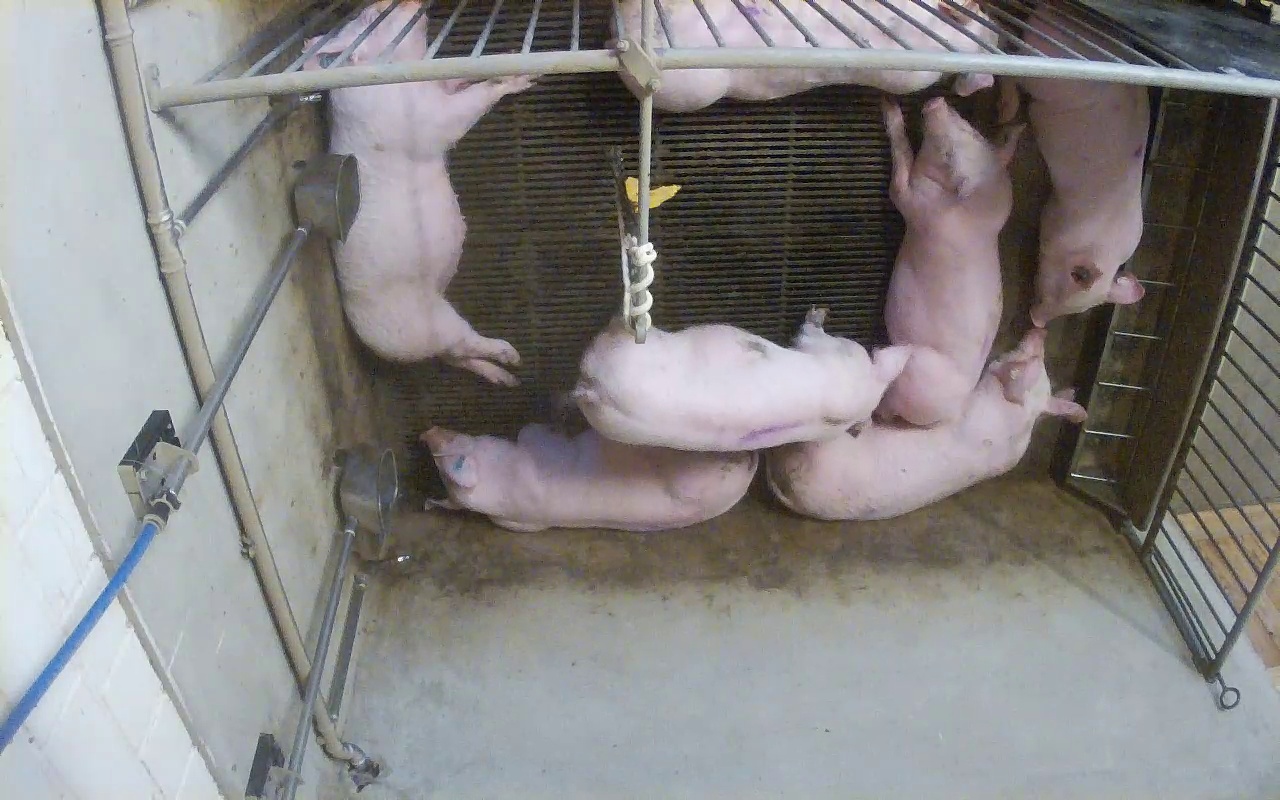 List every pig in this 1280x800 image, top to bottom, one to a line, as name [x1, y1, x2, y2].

pig [301, 0, 544, 387]
pig [608, 1, 1019, 110]
pig [1003, 6, 1152, 330]
pig [874, 95, 1024, 430]
pig [560, 302, 918, 450]
pig [767, 330, 1086, 518]
pig [415, 423, 761, 534]